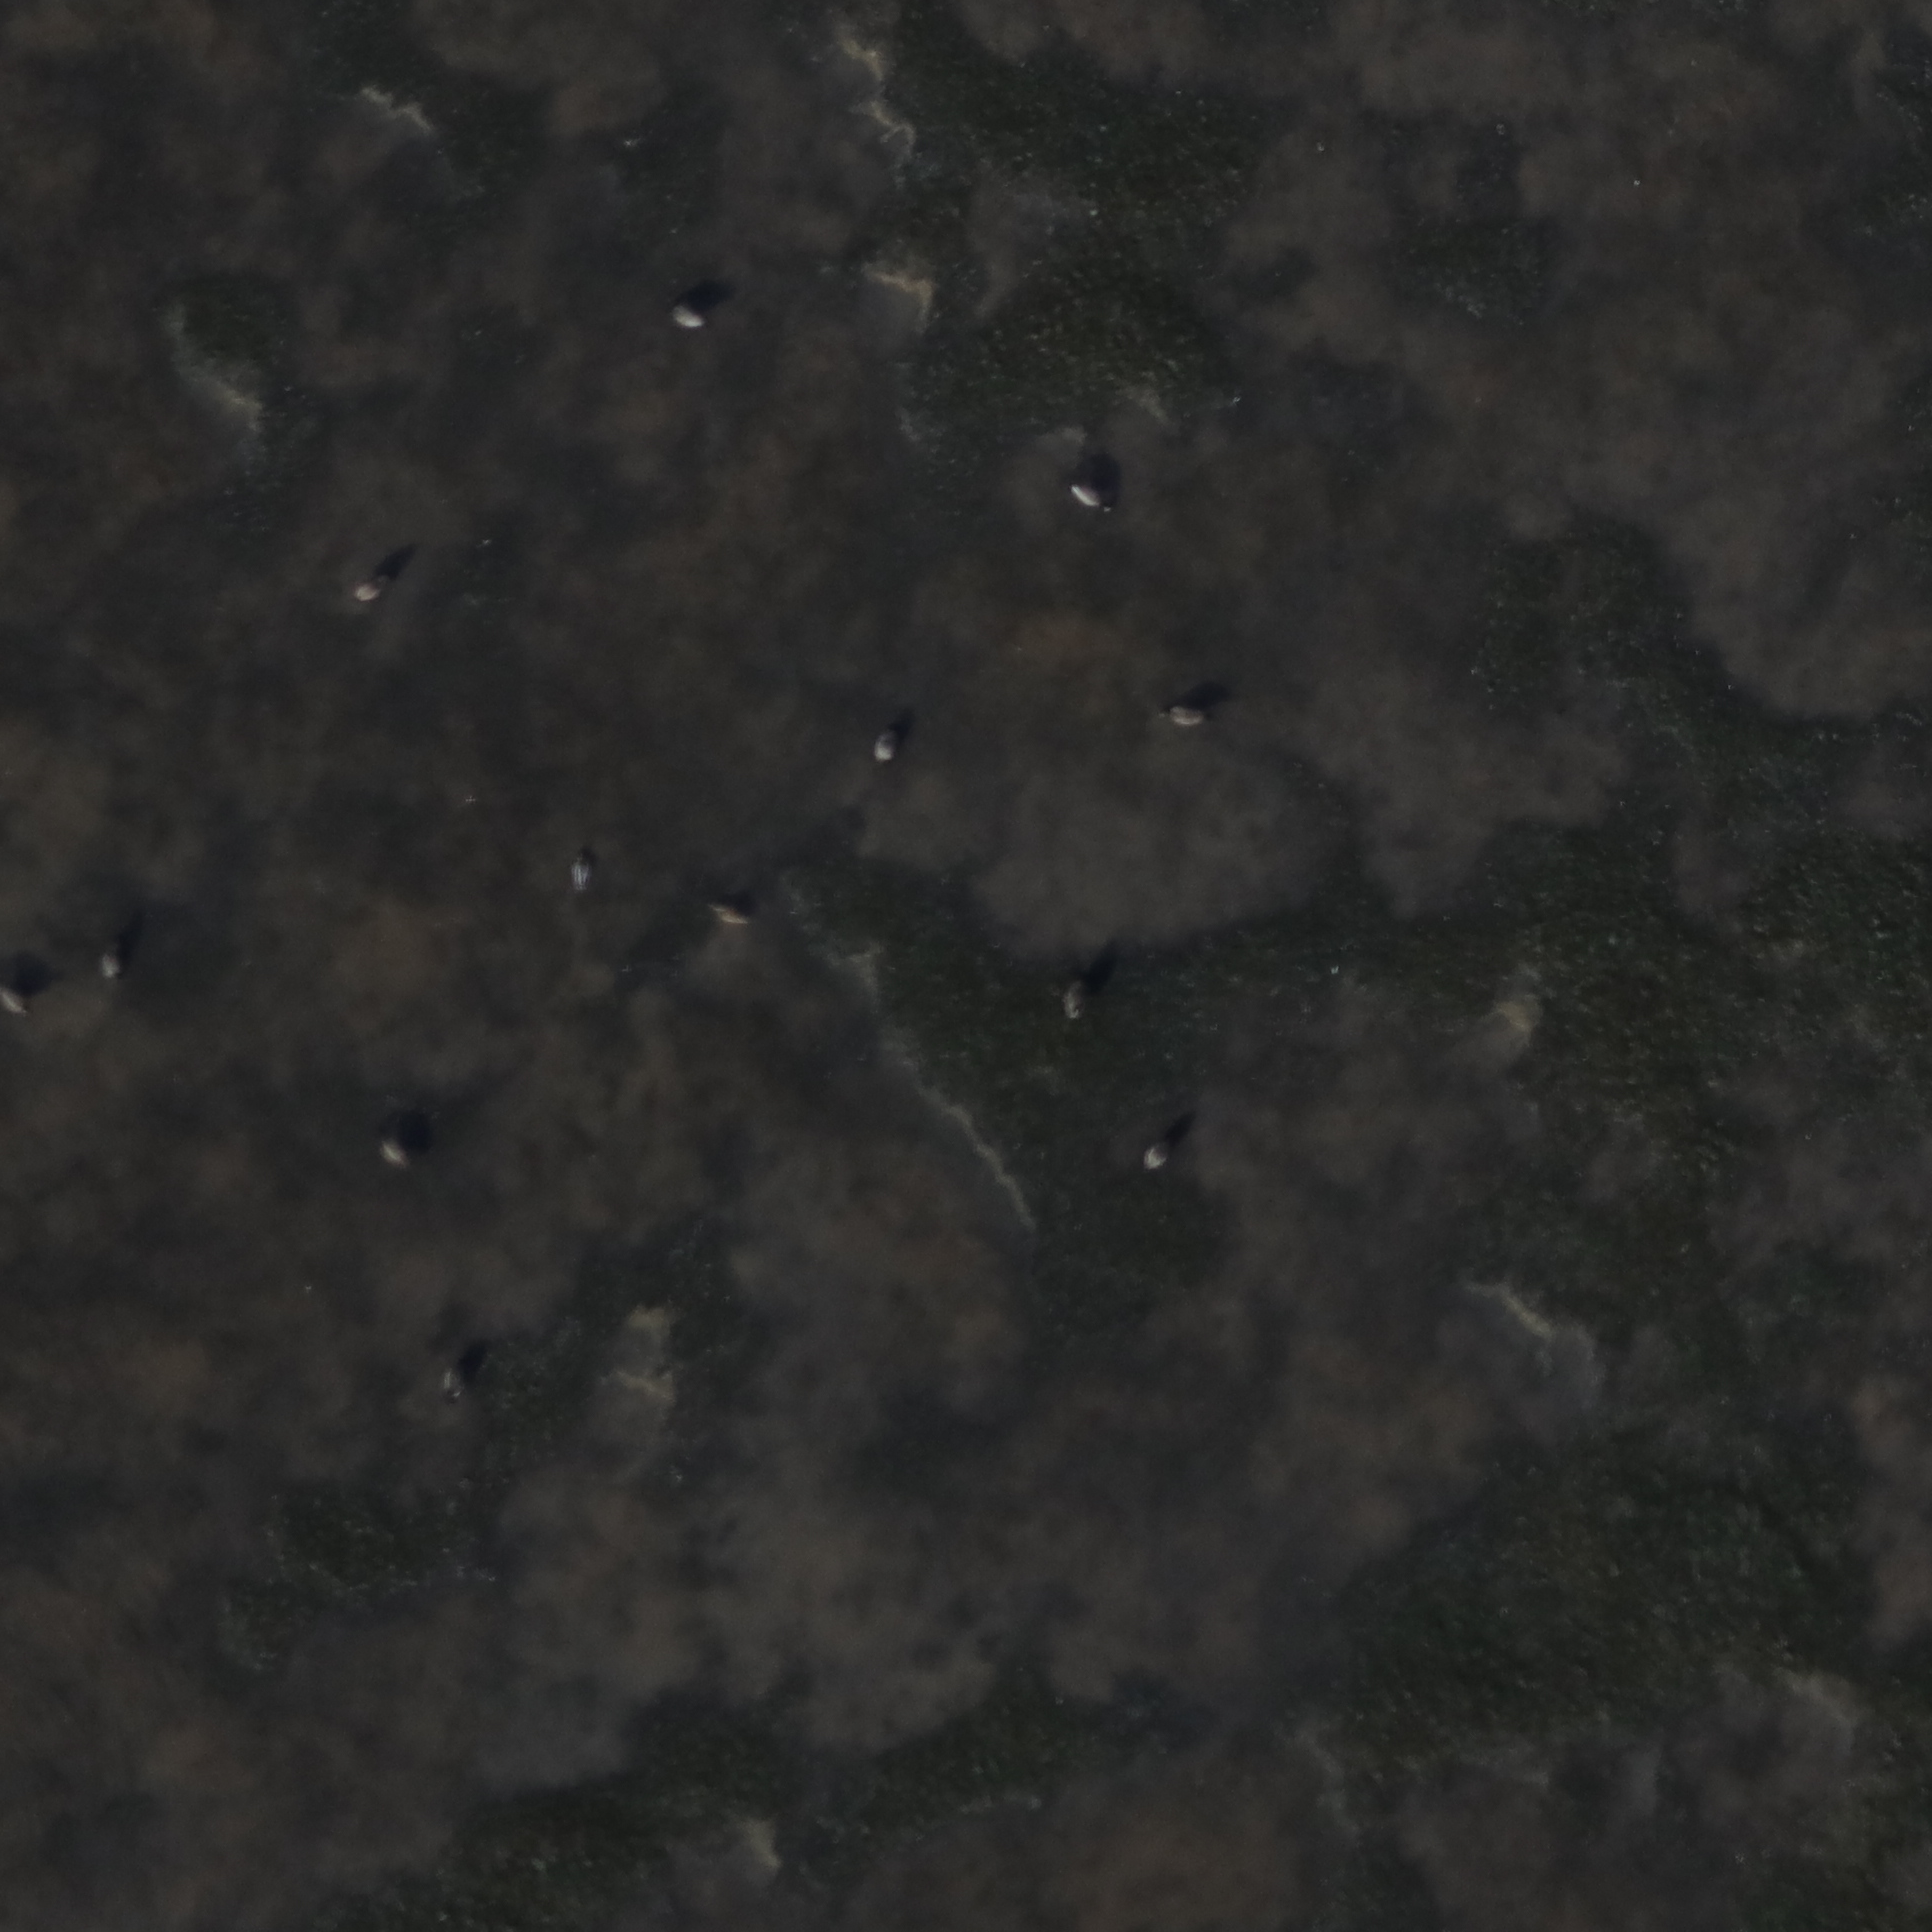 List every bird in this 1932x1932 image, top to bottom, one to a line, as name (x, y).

Canada goose (685, 319)
Canada goose (1085, 494)
Canada goose (371, 589)
Canada goose (1188, 710)
Canada goose (880, 744)
Canada goose (582, 874)
Canada goose (730, 913)
Canada goose (122, 967)
Canada goose (1074, 997)
Canada goose (14, 1000)
Canada goose (393, 1147)
Canada goose (1155, 1151)
Canada goose (459, 1380)